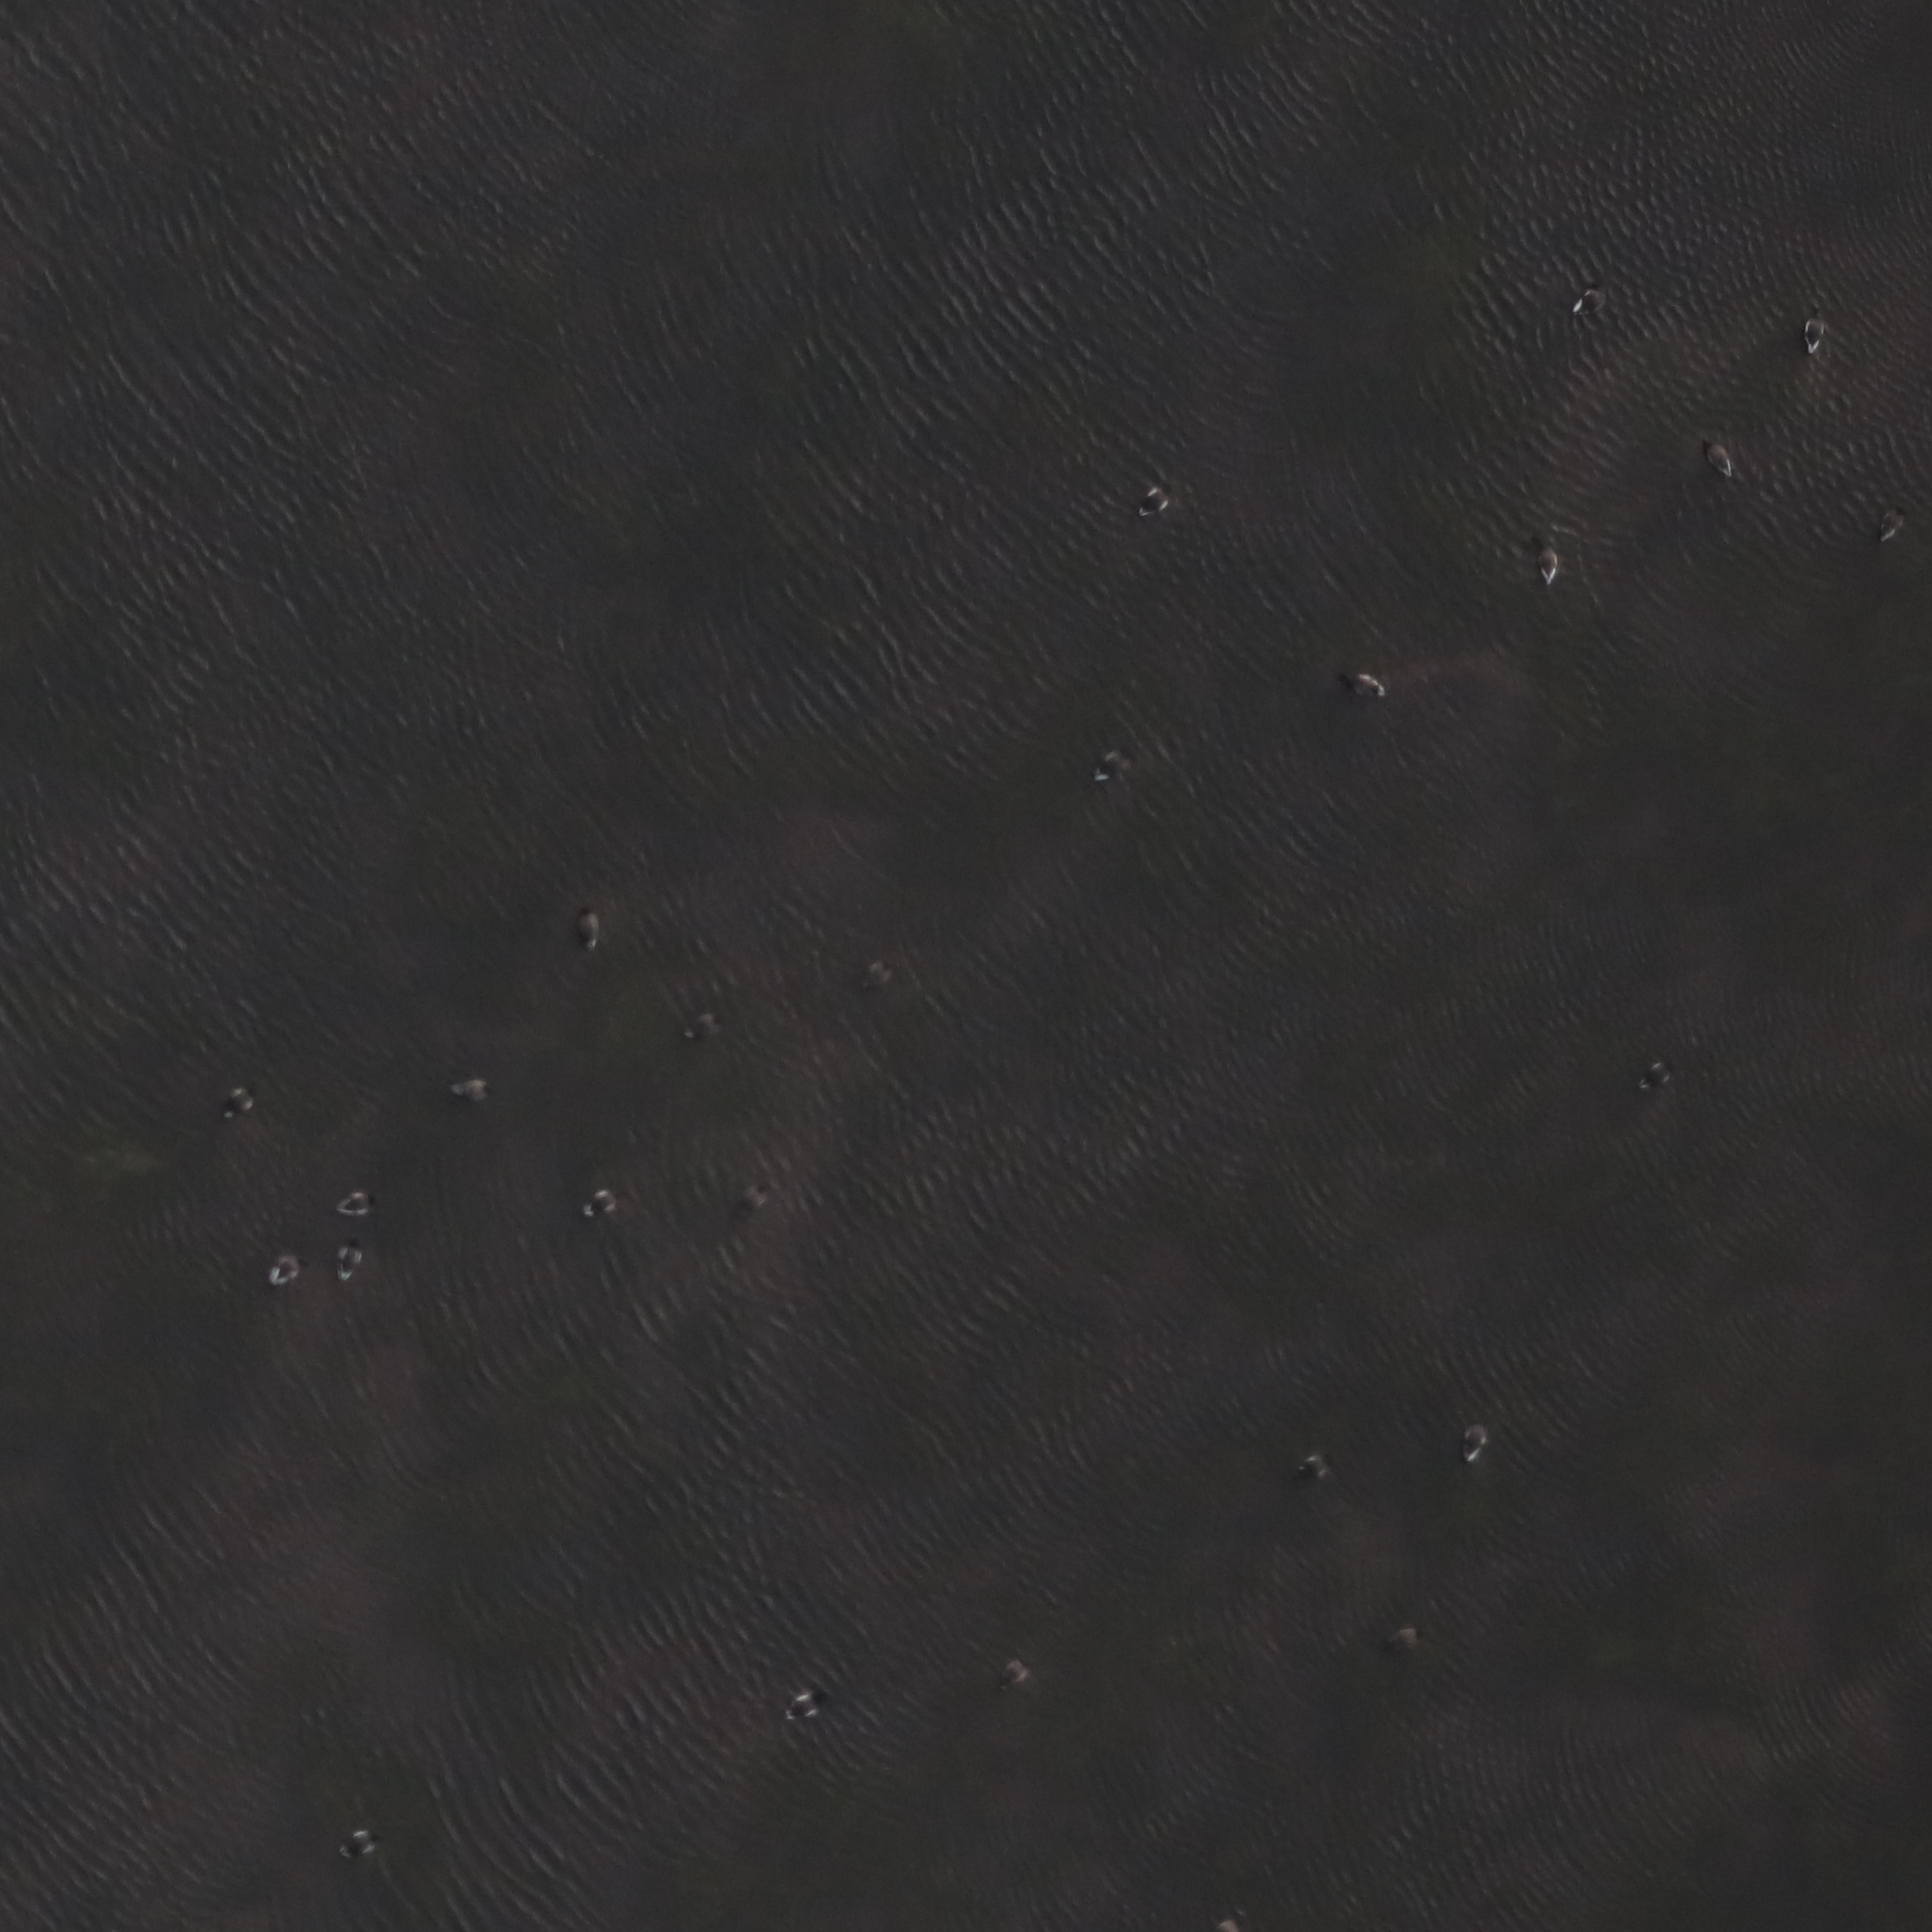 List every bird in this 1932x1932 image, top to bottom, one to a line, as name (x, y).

brant (1585, 300)
brant (1812, 329)
brant (1716, 456)
brant (1155, 501)
brant (1889, 521)
brant (1545, 561)
brant (1362, 683)
brant (1113, 764)
brant (587, 922)
brant (881, 975)
brant (703, 1027)
brant (1658, 1073)
brant (473, 1093)
brant (240, 1100)
brant (755, 1199)
brant (606, 1203)
brant (353, 1204)
brant (352, 1260)
brant (287, 1269)
brant (1475, 1441)
brant (1315, 1468)
brant (1411, 1637)
brant (1017, 1673)
brant (807, 1705)
brant (357, 1840)